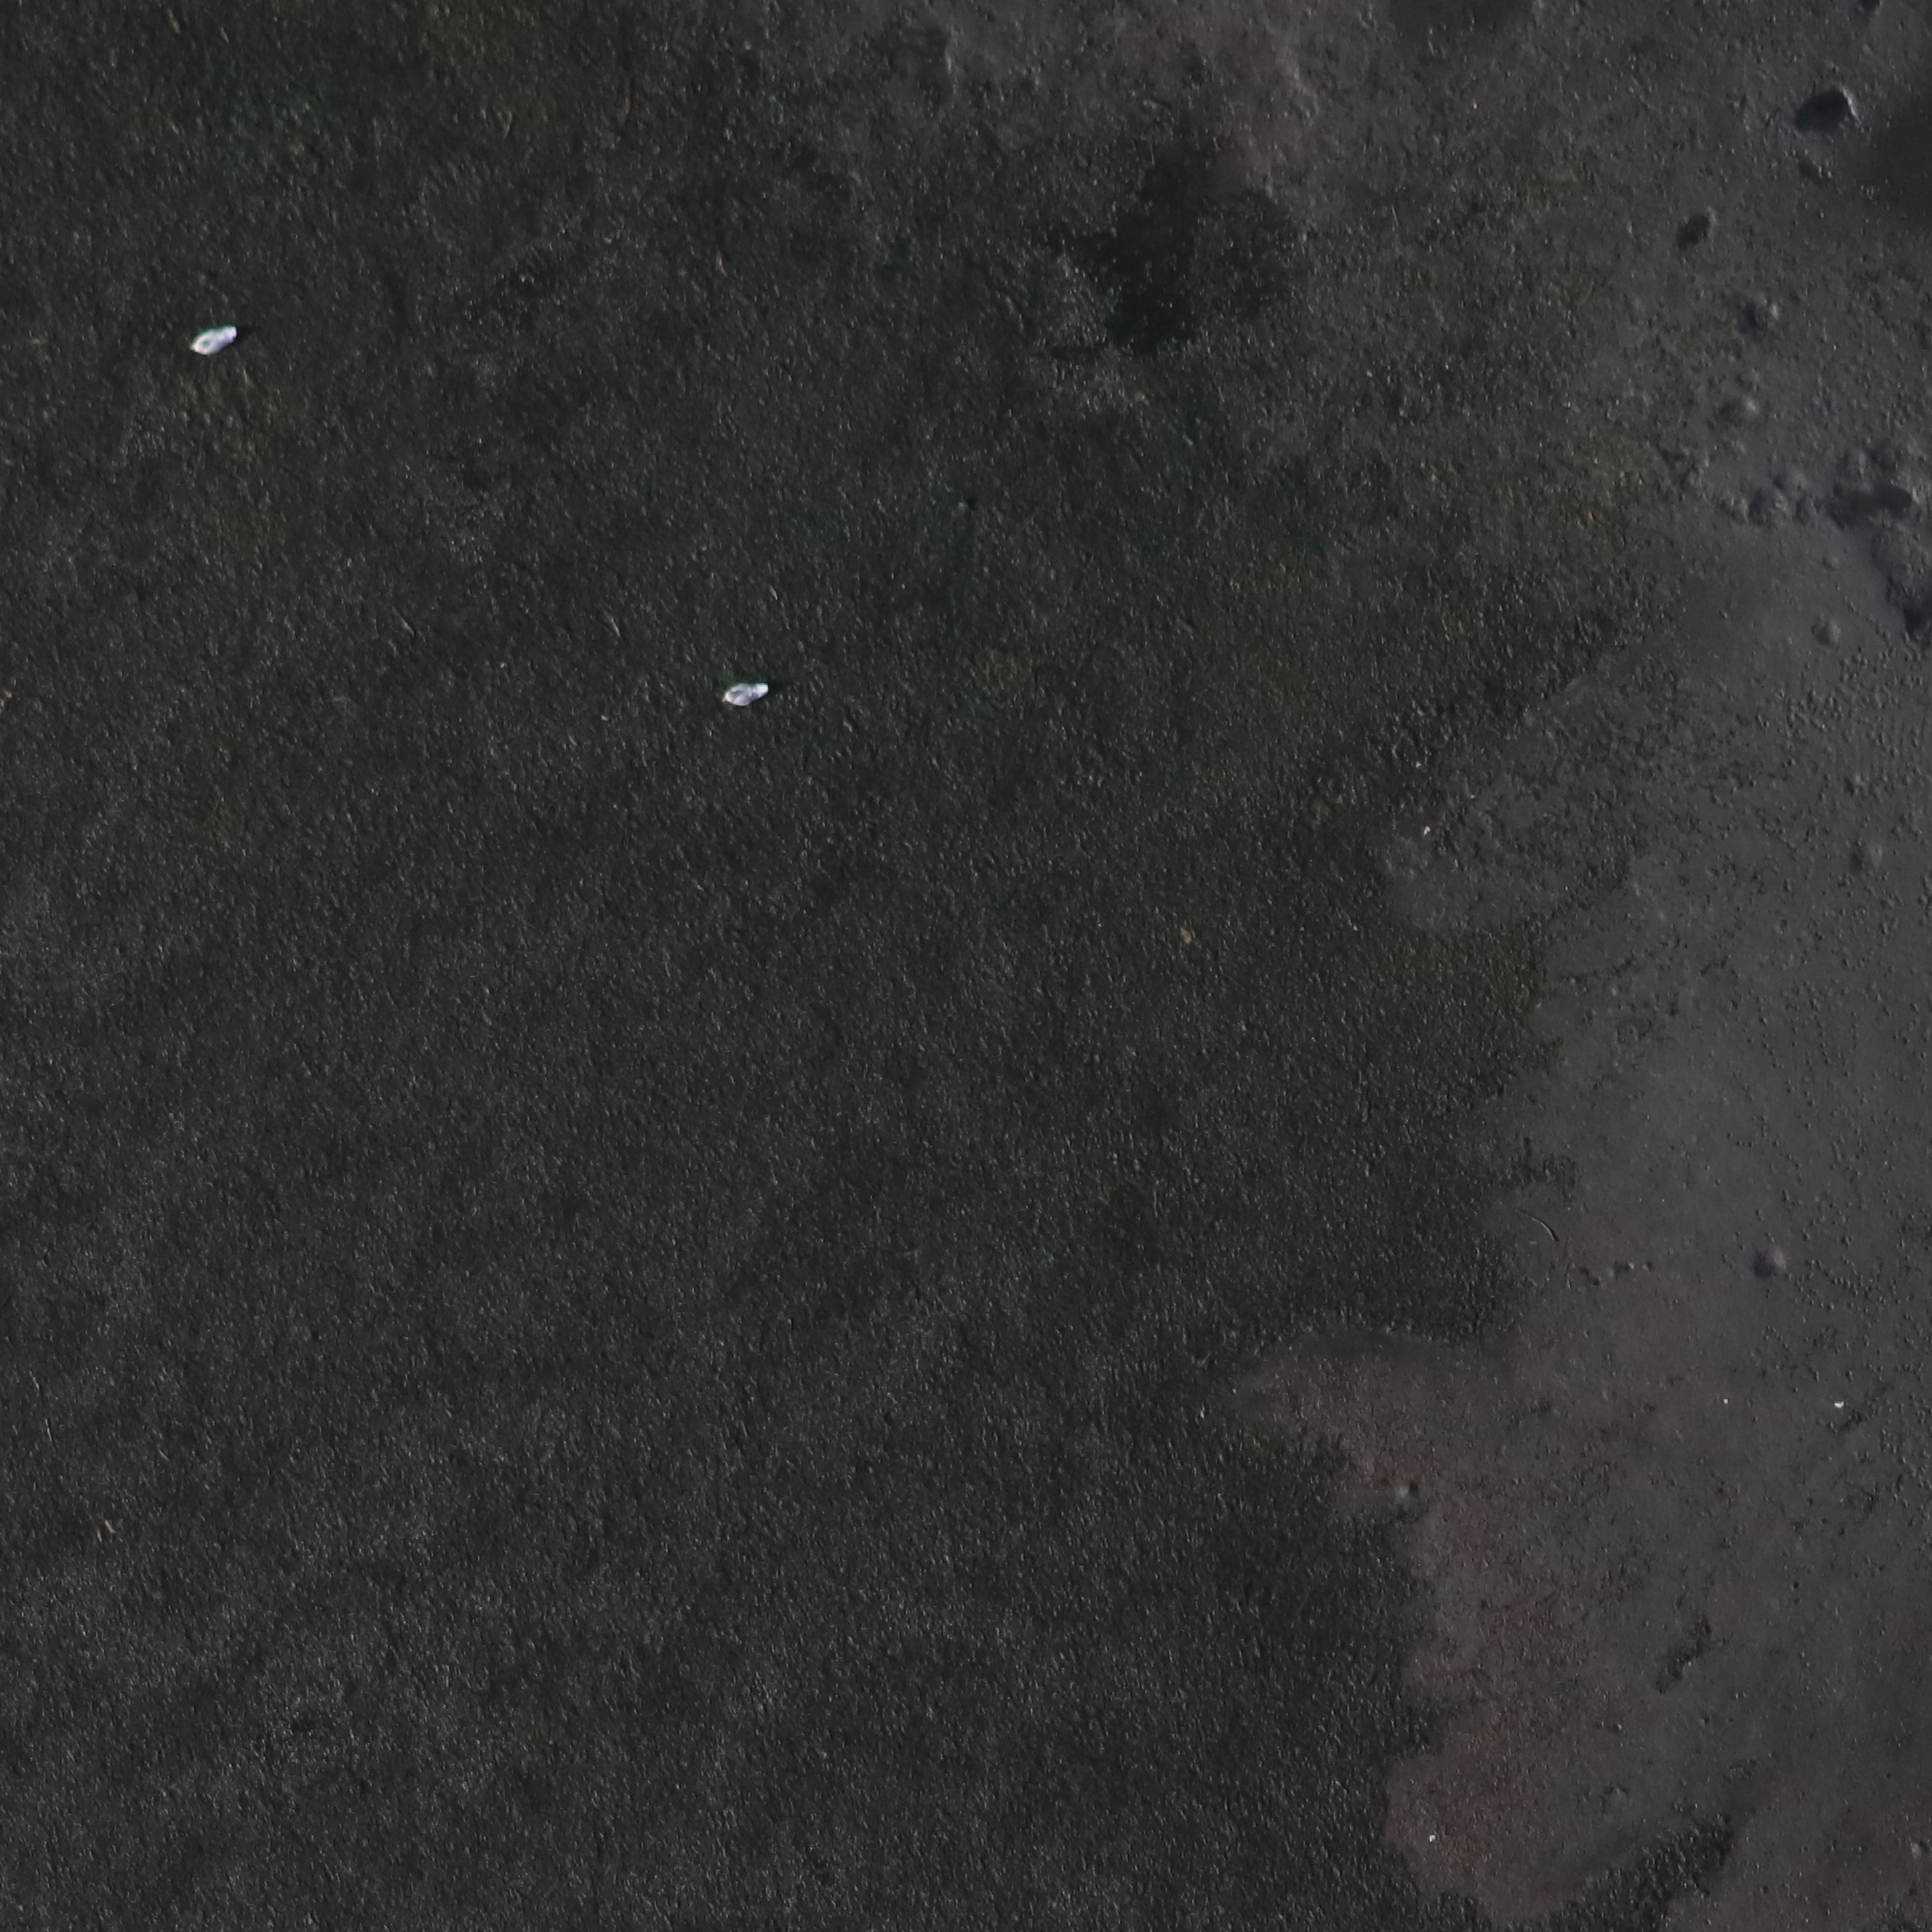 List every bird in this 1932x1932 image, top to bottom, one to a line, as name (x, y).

gull (213, 339)
gull (744, 693)